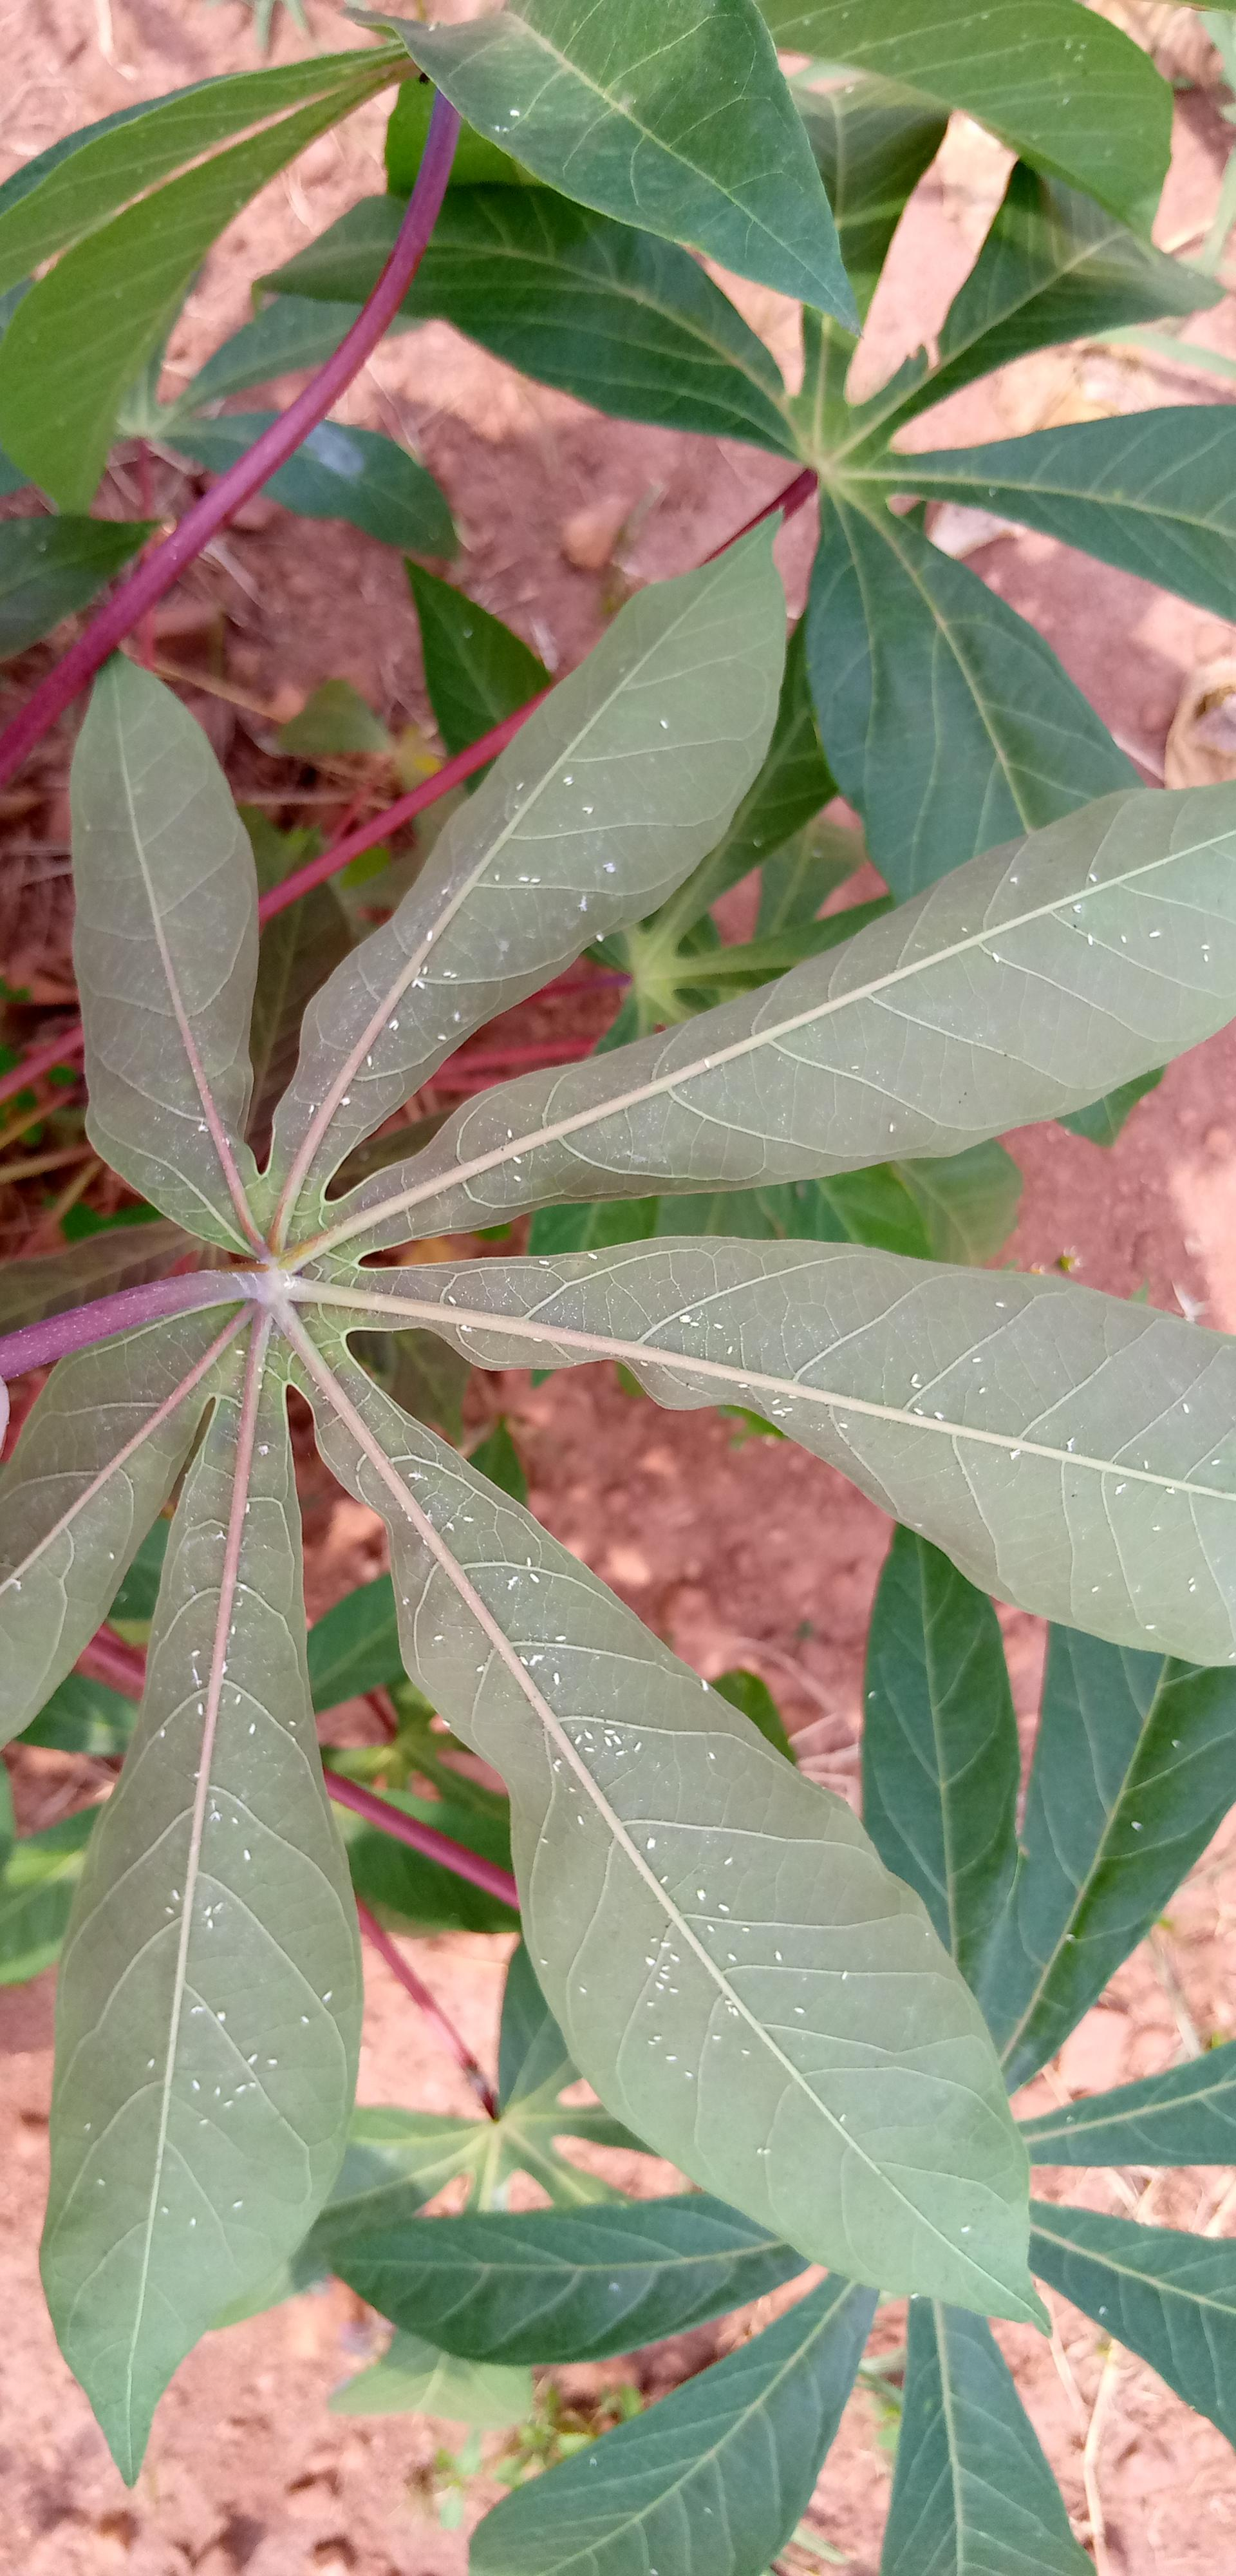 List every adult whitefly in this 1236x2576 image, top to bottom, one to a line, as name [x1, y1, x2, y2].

whitefly [649, 708, 677, 735]
whitefly [550, 764, 587, 792]
whitefly [552, 768, 585, 795]
whitefly [498, 770, 543, 794]
whitefly [575, 800, 611, 828]
whitefly [601, 851, 624, 889]
whitefly [1004, 861, 1031, 892]
whitefly [514, 867, 548, 896]
whitefly [485, 871, 506, 893]
whitefly [513, 871, 544, 900]
whitefly [1078, 871, 1101, 886]
whitefly [435, 880, 463, 907]
whitefly [1067, 892, 1087, 911]
whitefly [954, 917, 972, 941]
whitefly [1145, 920, 1168, 952]
whitefly [593, 921, 610, 951]
whitefly [1118, 924, 1141, 955]
whitefly [415, 925, 438, 956]
whitefly [1080, 928, 1105, 960]
whitefly [1197, 928, 1231, 969]
whitefly [1192, 935, 1221, 969]
whitefly [980, 942, 1004, 965]
whitefly [409, 960, 433, 977]
whitefly [429, 965, 465, 992]
whitefly [406, 972, 431, 1003]
whitefly [443, 1007, 473, 1029]
whitefly [380, 1015, 406, 1040]
whitefly [419, 1022, 451, 1056]
whitefly [350, 1052, 372, 1078]
whitefly [839, 1061, 865, 1079]
whitefly [333, 1085, 358, 1113]
whitefly [299, 1089, 317, 1116]
whitefly [185, 1109, 212, 1142]
whitefly [879, 1117, 904, 1142]
whitefly [502, 1126, 519, 1146]
whitefly [501, 1151, 541, 1173]
whitefly [492, 1168, 530, 1204]
whitefly [575, 1245, 612, 1273]
whitefly [523, 1257, 554, 1275]
whitefly [436, 1280, 470, 1311]
whitefly [986, 1288, 1013, 1321]
whitefly [666, 1301, 712, 1340]
whitefly [668, 1302, 713, 1333]
whitefly [702, 1312, 735, 1338]
whitefly [453, 1313, 489, 1343]
whitefly [521, 1326, 551, 1350]
whitefly [722, 1334, 753, 1372]
whitefly [965, 1348, 990, 1375]
whitefly [632, 1350, 668, 1383]
whitefly [899, 1365, 936, 1396]
whitefly [731, 1368, 765, 1403]
whitefly [895, 1372, 937, 1404]
whitefly [966, 1376, 993, 1400]
whitefly [762, 1380, 814, 1430]
whitefly [768, 1387, 811, 1426]
whitefly [1168, 1394, 1204, 1426]
whitefly [908, 1397, 930, 1426]
whitefly [933, 1400, 948, 1436]
whitefly [836, 1407, 868, 1441]
whitefly [1062, 1431, 1091, 1457]
whitefly [1134, 1443, 1157, 1475]
whitefly [997, 1444, 1031, 1473]
whitefly [1201, 1452, 1227, 1480]
whitefly [1156, 1475, 1178, 1508]
whitefly [1092, 1477, 1139, 1509]
whitefly [235, 1501, 254, 1518]
whitefly [456, 1504, 481, 1531]
whitefly [442, 1513, 465, 1541]
whitefly [1141, 1513, 1161, 1544]
whitefly [100, 1544, 133, 1568]
whitefly [516, 1550, 538, 1569]
whitefly [519, 1564, 552, 1591]
whitefly [1170, 1571, 1204, 1597]
whitefly [1177, 1573, 1195, 1597]
whitefly [1083, 1578, 1107, 1605]
whitefly [1136, 1615, 1159, 1636]
whitefly [223, 1620, 247, 1641]
whitefly [426, 1621, 458, 1649]
whitefly [545, 1625, 575, 1648]
whitefly [1222, 1638, 1235, 1663]
whitefly [507, 1645, 545, 1673]
whitefly [506, 1651, 544, 1673]
whitefly [211, 1658, 236, 1680]
whitefly [467, 1658, 495, 1684]
whitefly [545, 1670, 574, 1696]
whitefly [691, 1677, 713, 1697]
whitefly [226, 1687, 246, 1709]
whitefly [192, 1694, 214, 1718]
whitefly [582, 1709, 636, 1768]
whitefly [236, 1714, 274, 1743]
whitefly [558, 1719, 601, 1770]
whitefly [152, 1722, 174, 1745]
whitefly [600, 1725, 648, 1761]
whitefly [697, 1745, 719, 1770]
whitefly [541, 1747, 568, 1774]
whitefly [187, 1766, 209, 1792]
whitefly [568, 1806, 612, 1831]
whitefly [536, 1828, 561, 1855]
whitefly [638, 1828, 664, 1852]
whitefly [235, 1840, 258, 1865]
whitefly [719, 1846, 741, 1873]
whitefly [657, 1868, 687, 1895]
whitefly [164, 1879, 194, 1901]
whitefly [688, 1886, 712, 1907]
whitefly [190, 1891, 225, 1935]
whitefly [147, 1895, 183, 1929]
whitefly [715, 1900, 730, 1917]
whitefly [201, 1901, 228, 1933]
whitefly [698, 1917, 726, 1945]
whitefly [730, 1918, 756, 1938]
whitefly [644, 1927, 686, 1973]
whitefly [527, 1945, 554, 1973]
whitefly [761, 1946, 787, 1973]
whitefly [712, 1949, 743, 1974]
whitefly [638, 1960, 684, 1984]
whitefly [835, 1967, 863, 1989]
whitefly [580, 1974, 604, 2002]
whitefly [650, 1978, 689, 2005]
whitefly [317, 1988, 348, 2009]
whitefly [636, 1989, 668, 2014]
whitefly [711, 1992, 755, 2029]
whitefly [718, 1992, 744, 2027]
whitefly [189, 1996, 215, 2016]
whitefly [212, 1996, 232, 2030]
whitefly [787, 2002, 810, 2019]
whitefly [292, 2006, 320, 2030]
whitefly [702, 2026, 720, 2044]
whitefly [641, 2034, 671, 2050]
whitefly [741, 2041, 760, 2060]
whitefly [263, 2047, 285, 2070]
whitefly [239, 2051, 261, 2075]
whitefly [140, 2054, 166, 2074]
whitefly [651, 2054, 687, 2078]
whitefly [675, 2062, 699, 2086]
whitefly [187, 2069, 209, 2106]
whitefly [223, 2076, 264, 2106]
whitefly [205, 2082, 241, 2112]
whitefly [828, 2103, 857, 2132]
whitefly [187, 2107, 208, 2130]
whitefly [77, 2118, 103, 2138]
whitefly [751, 2134, 793, 2167]
whitefly [92, 2168, 117, 2197]
whitefly [223, 2188, 253, 2217]
whitefly [148, 2199, 180, 2222]
whitefly [179, 2216, 203, 2230]
whitefly [948, 2216, 978, 2240]